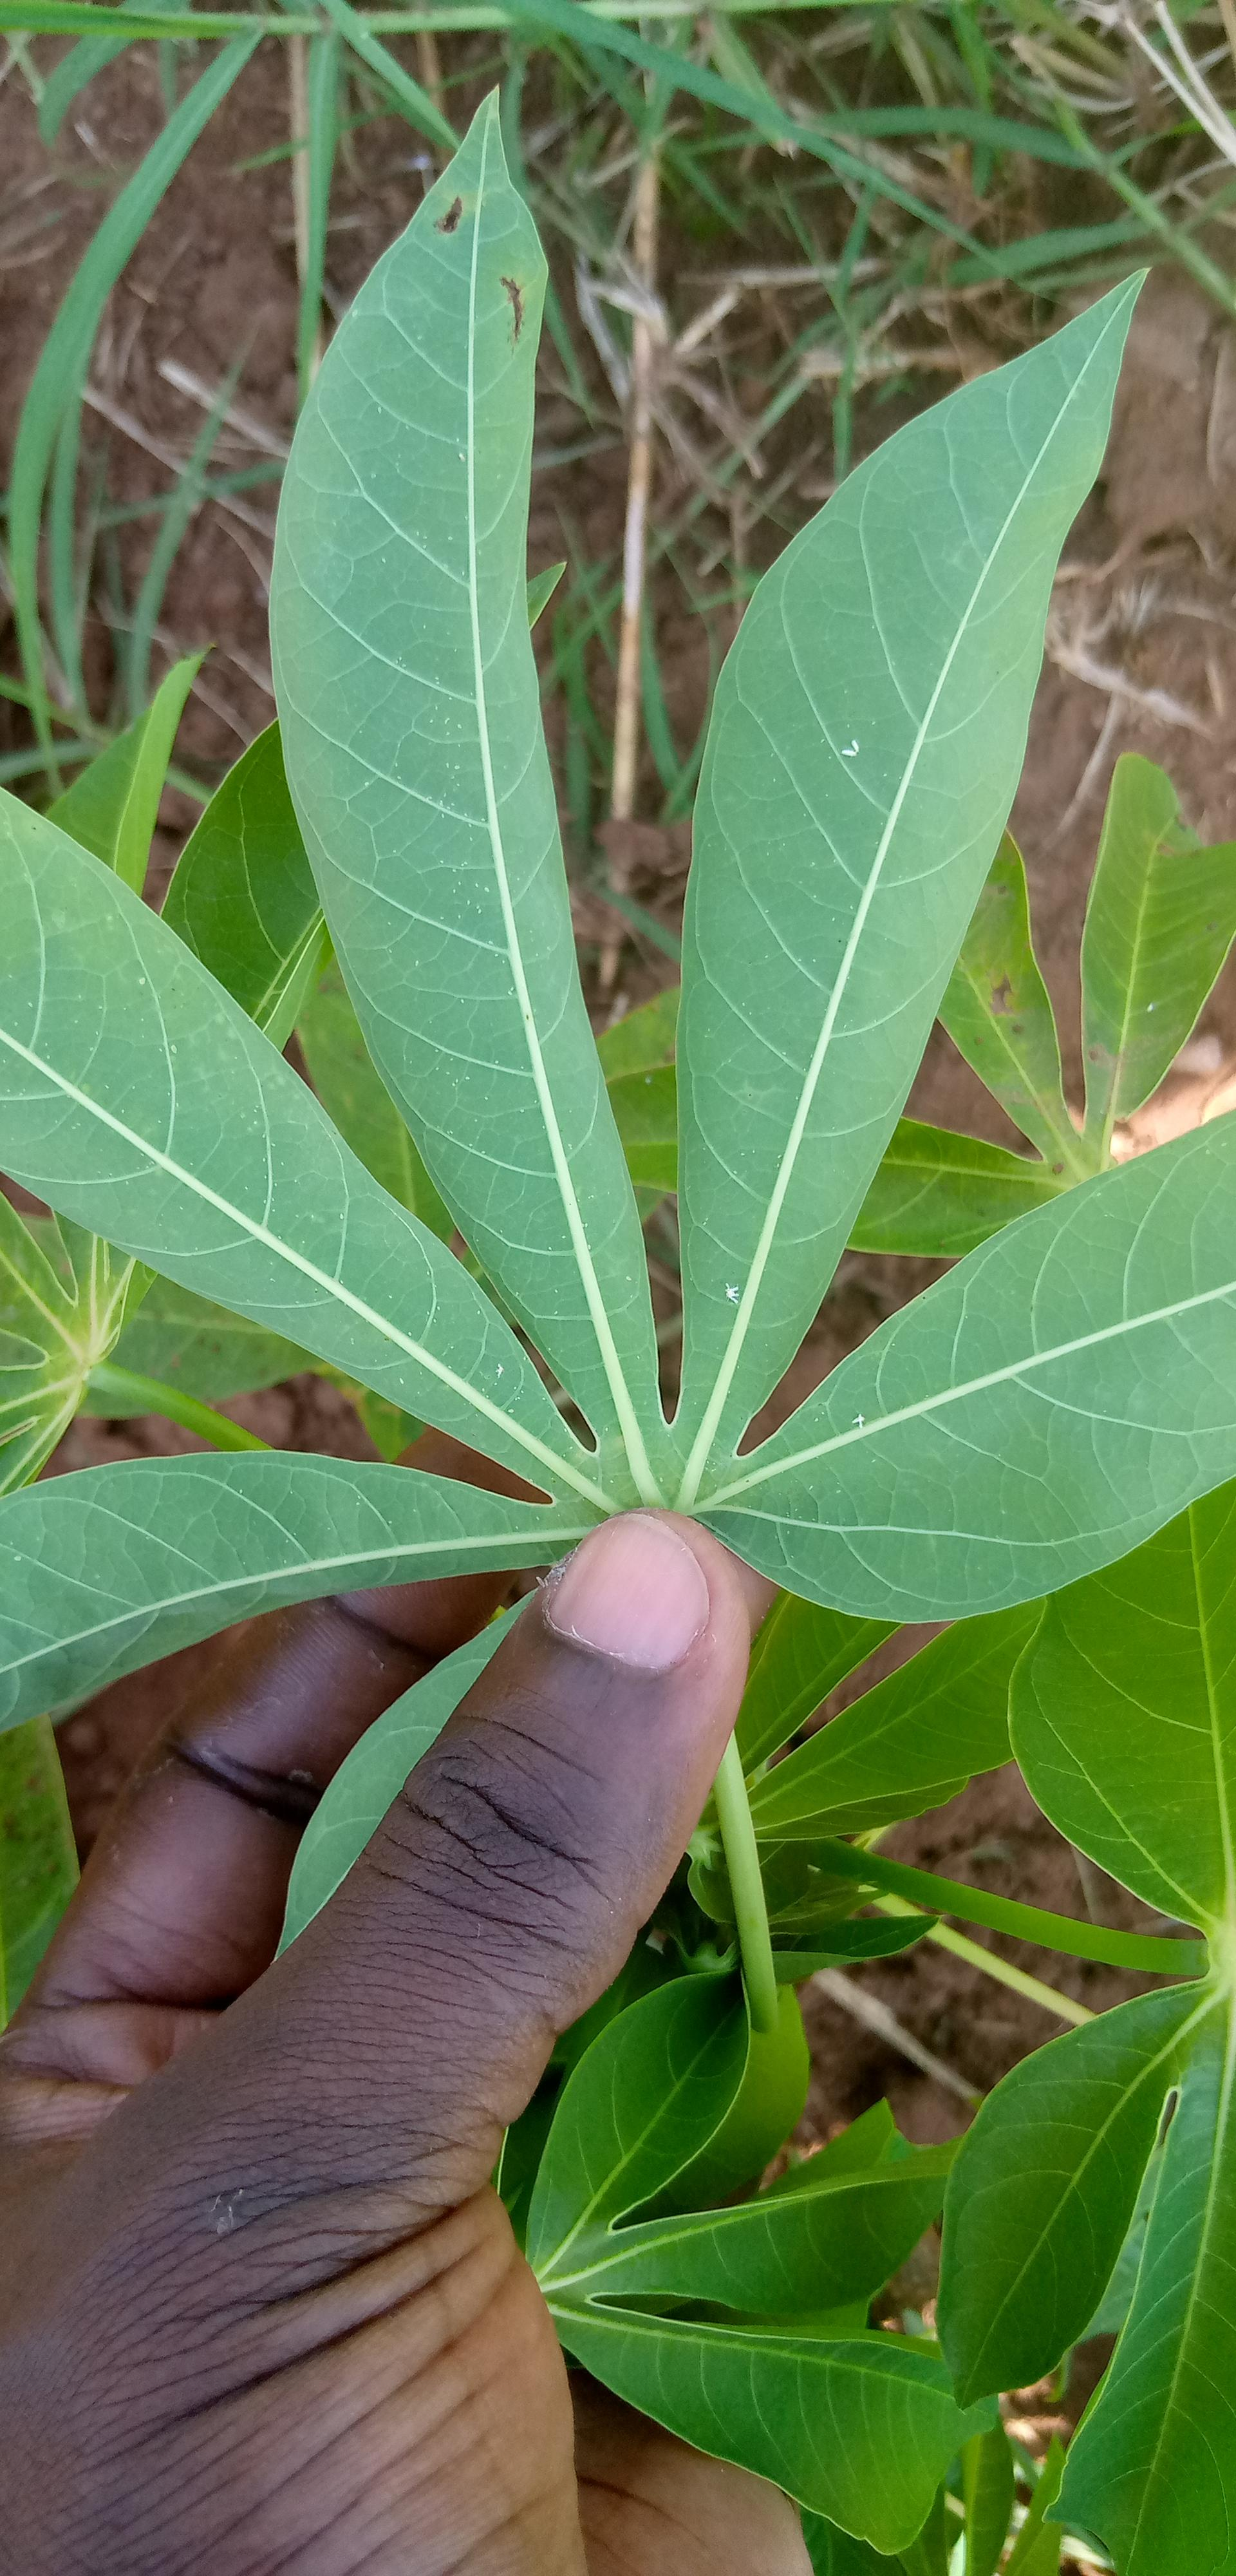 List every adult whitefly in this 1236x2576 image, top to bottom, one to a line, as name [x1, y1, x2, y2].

whitefly [850, 736, 862, 755]
whitefly [840, 747, 856, 760]
whitefly [724, 1280, 742, 1309]
whitefly [494, 1361, 505, 1382]
whitefly [852, 1411, 867, 1430]